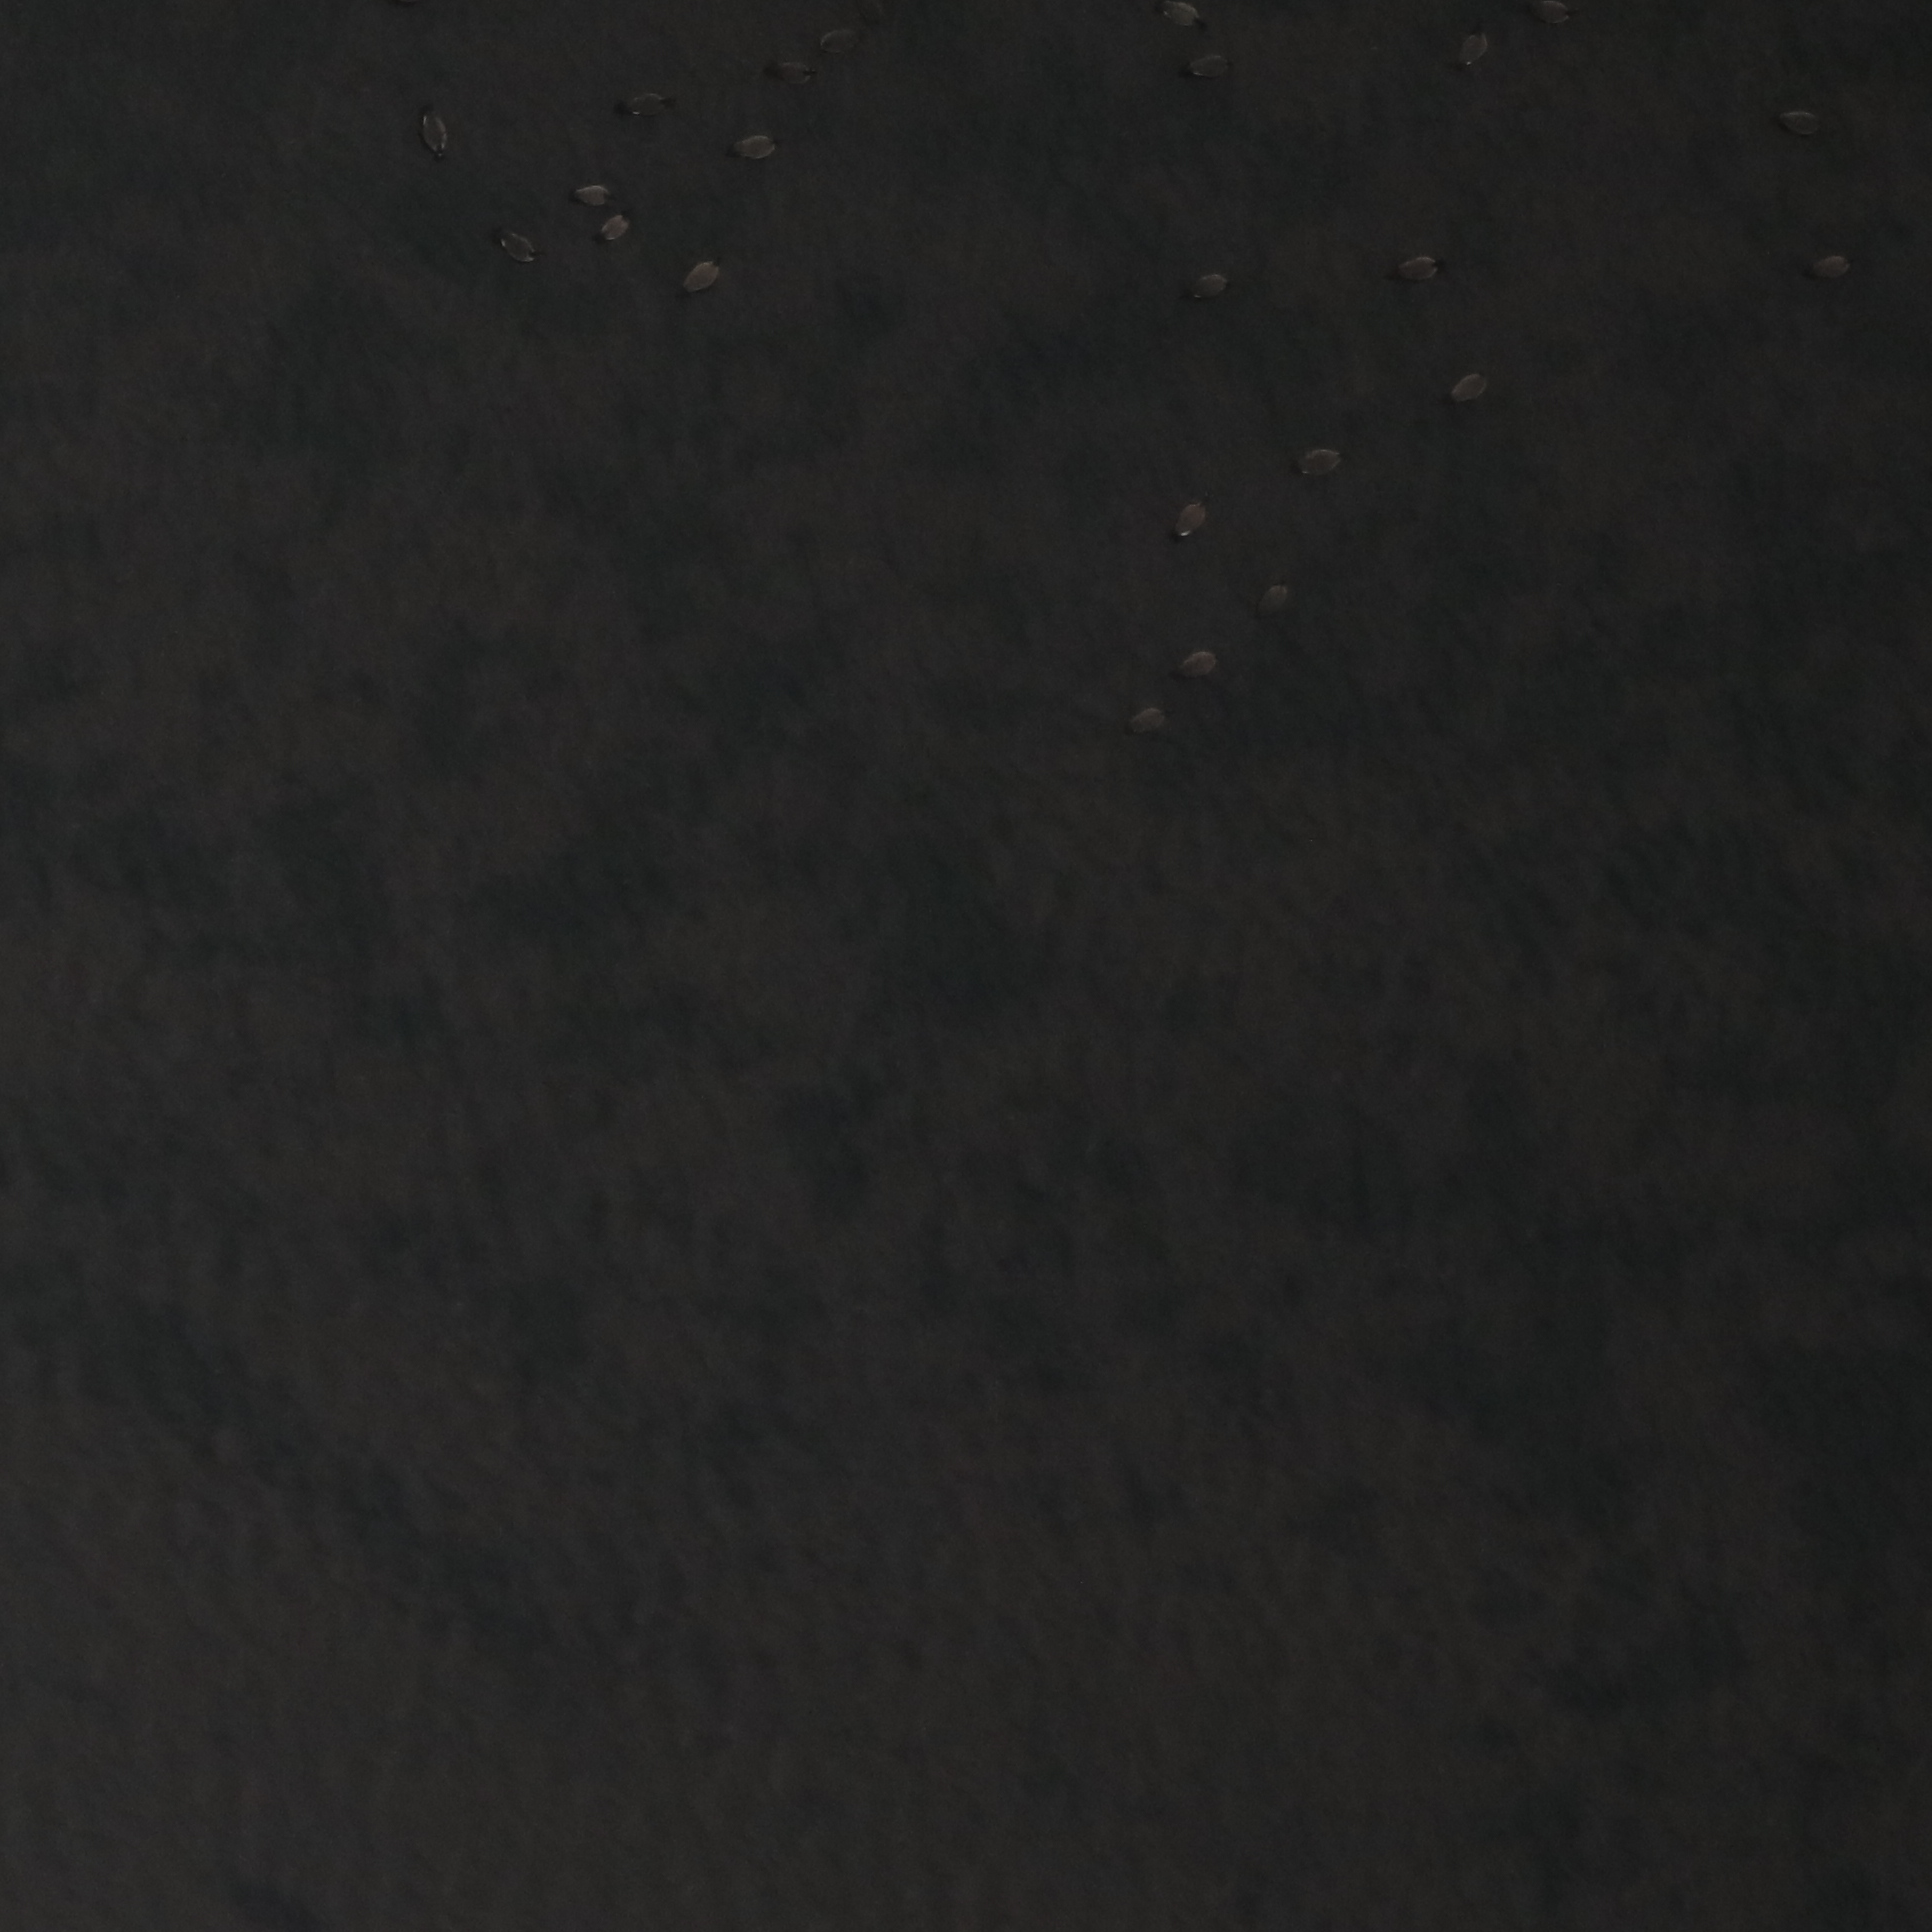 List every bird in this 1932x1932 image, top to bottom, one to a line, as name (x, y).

Canada goose (1182, 8)
Canada goose (838, 38)
Canada goose (1474, 47)
Canada goose (1213, 68)
Canada goose (791, 75)
Canada goose (656, 104)
Canada goose (1795, 122)
Canada goose (433, 132)
Canada goose (756, 145)
Canada goose (590, 191)
Canada goose (608, 222)
Canada goose (519, 247)
Canada goose (1831, 269)
Canada goose (1424, 272)
Canada goose (700, 276)
Canada goose (1211, 289)
Canada goose (1471, 387)
Canada goose (1320, 461)
Canada goose (1191, 518)
Canada goose (1271, 602)
Canada goose (1197, 659)
Canada goose (1151, 715)